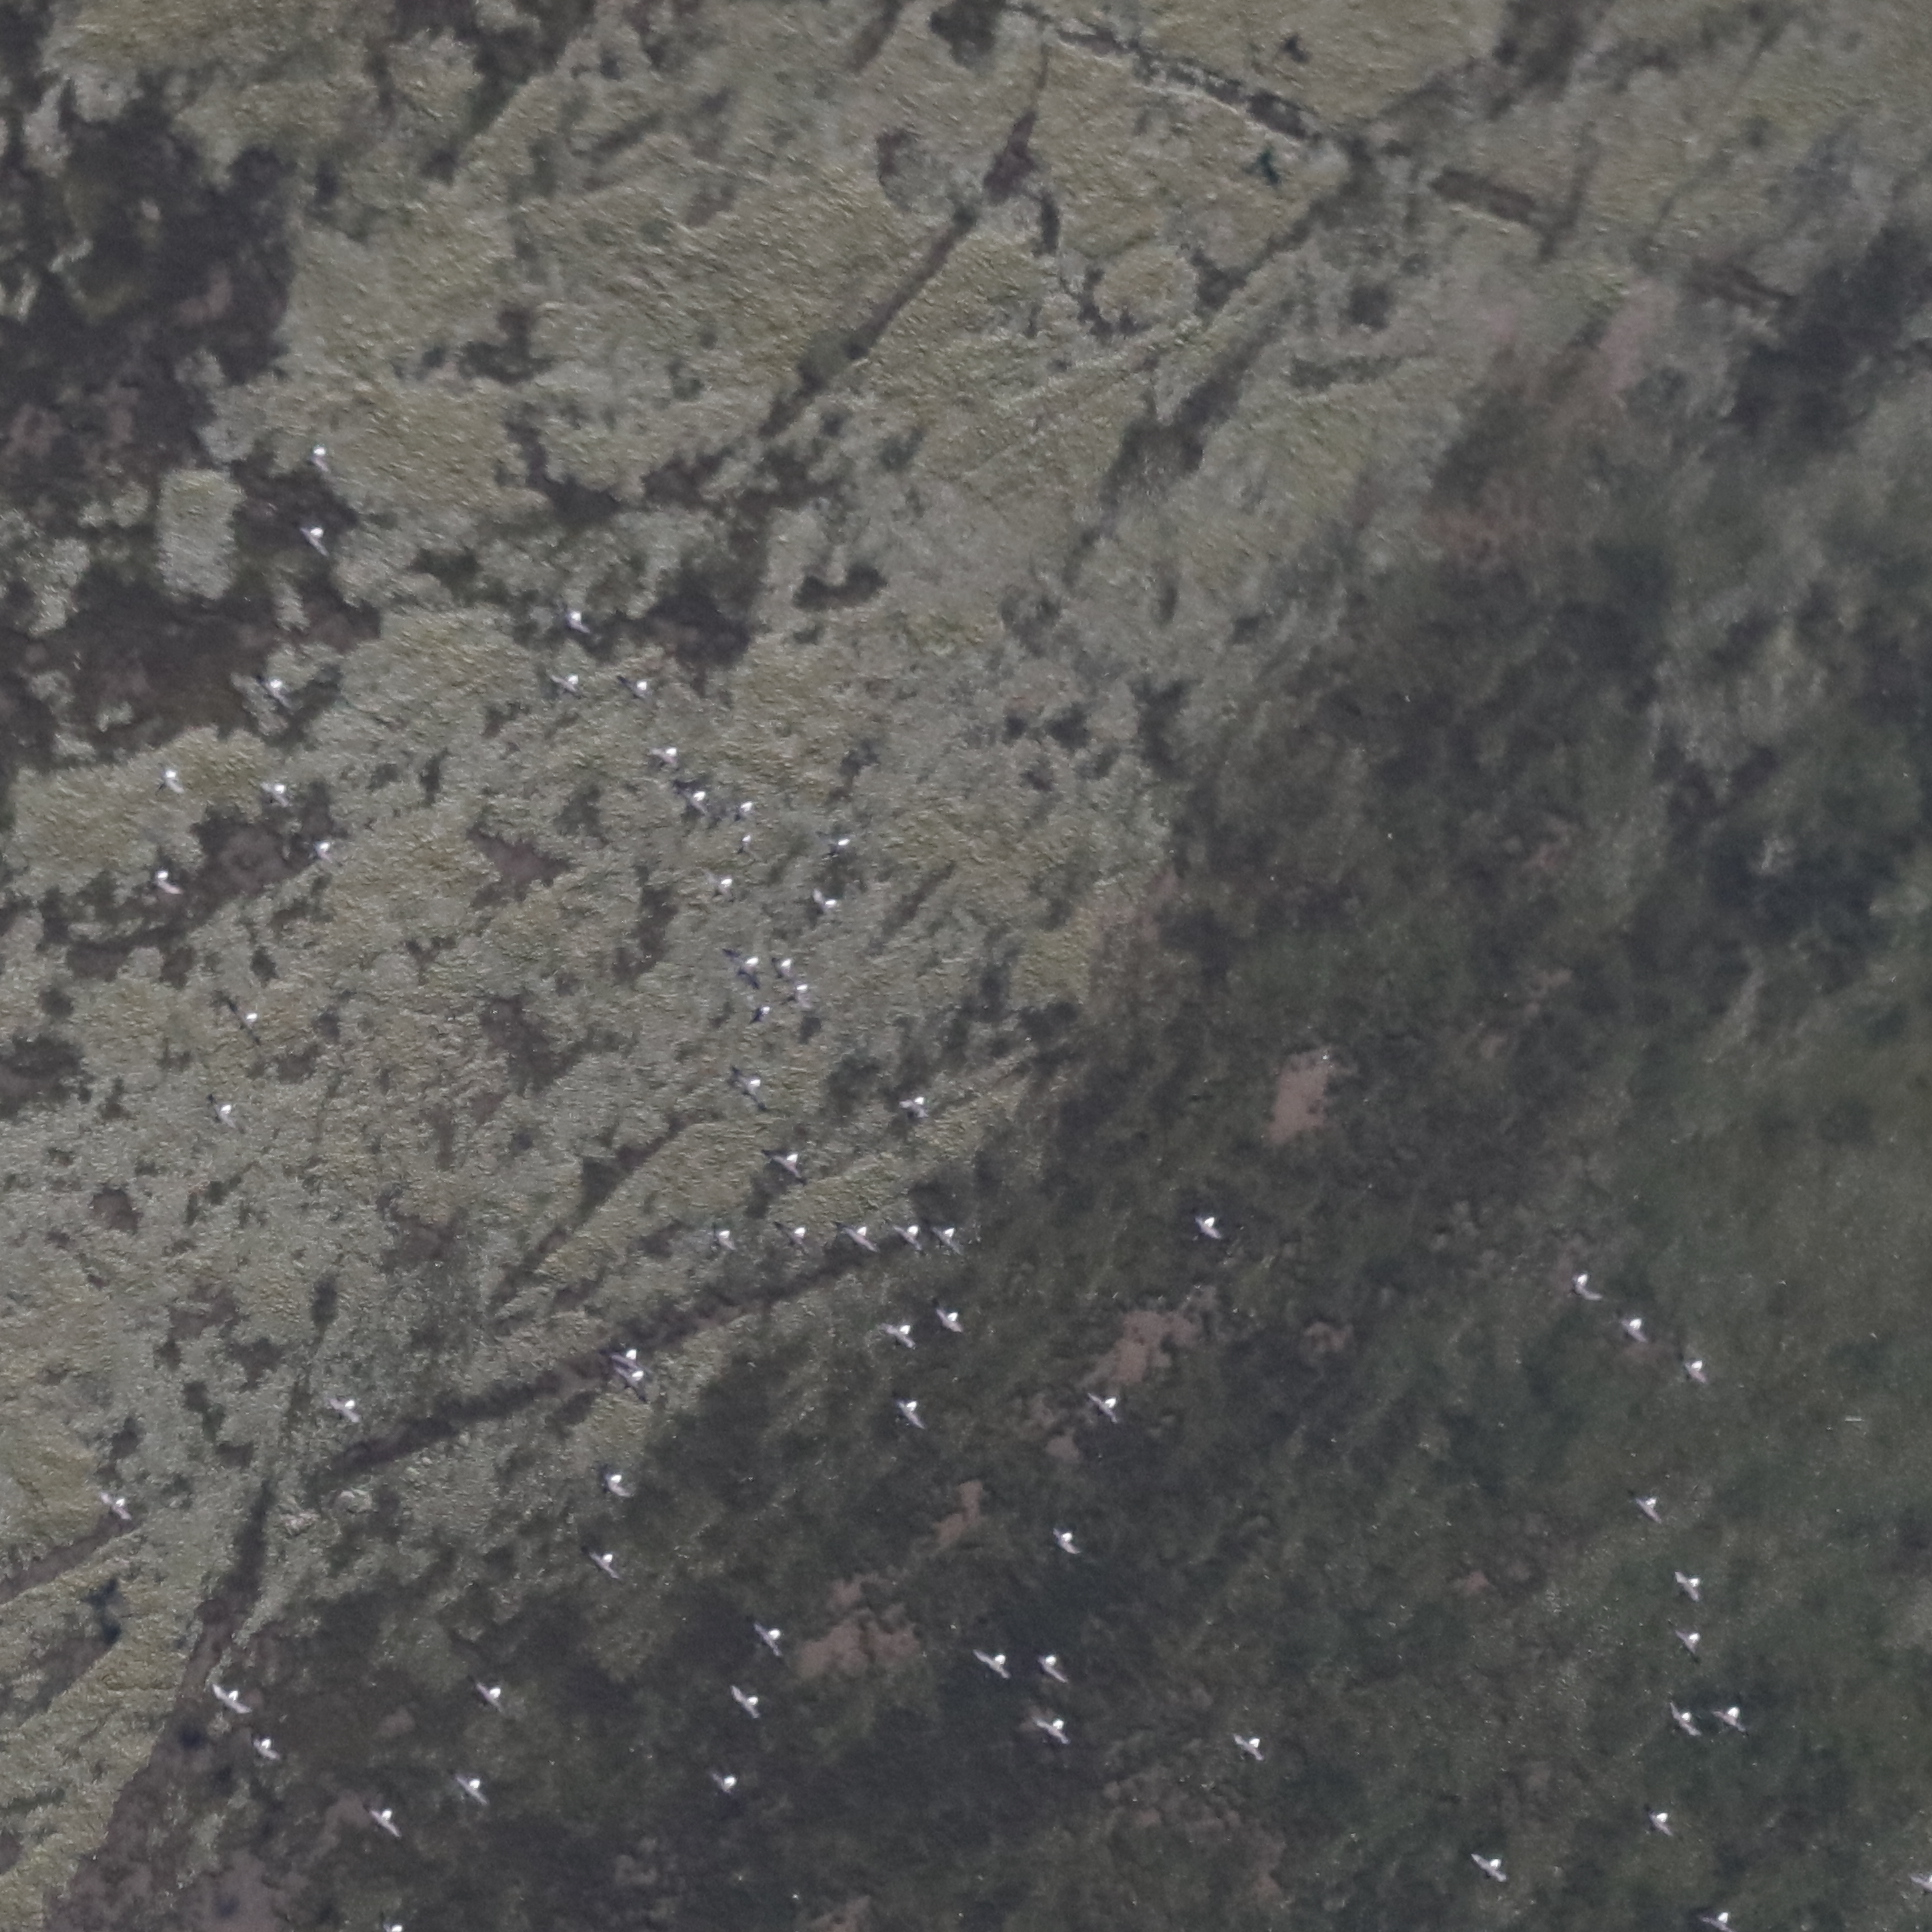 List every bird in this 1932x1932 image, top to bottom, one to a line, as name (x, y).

brant (306, 456)
brant (308, 545)
brant (570, 629)
brant (571, 685)
brant (639, 690)
brant (274, 698)
brant (660, 761)
brant (172, 784)
brant (264, 790)
brant (698, 803)
brant (738, 803)
brant (841, 849)
brant (744, 857)
brant (326, 858)
brant (163, 884)
brant (723, 891)
brant (827, 907)
brant (780, 962)
brant (748, 968)
brant (804, 994)
brant (754, 1022)
brant (240, 1025)
brant (753, 1091)
brant (921, 1110)
brant (224, 1119)
brant (790, 1161)
brant (913, 1233)
brant (1203, 1233)
brant (858, 1235)
brant (948, 1237)
brant (719, 1238)
brant (799, 1241)
brant (1577, 1290)
brant (956, 1325)
brant (1642, 1334)
brant (903, 1338)
brant (628, 1359)
brant (1690, 1363)
brant (636, 1390)
brant (1102, 1406)
brant (340, 1410)
brant (908, 1418)
brant (609, 1482)
brant (1645, 1502)
brant (116, 1503)
brant (1066, 1542)
brant (605, 1558)
brant (1692, 1589)
brant (772, 1641)
brant (1688, 1652)
brant (979, 1654)
brant (1056, 1671)
brant (489, 1688)
brant (230, 1702)
brant (744, 1704)
brant (1726, 1709)
brant (1685, 1715)
brant (1053, 1728)
brant (1250, 1746)
brant (264, 1757)
brant (727, 1786)
brant (471, 1793)
brant (381, 1820)
brant (1659, 1823)
brant (1493, 1871)
brant (1719, 1919)
brant (389, 1929)